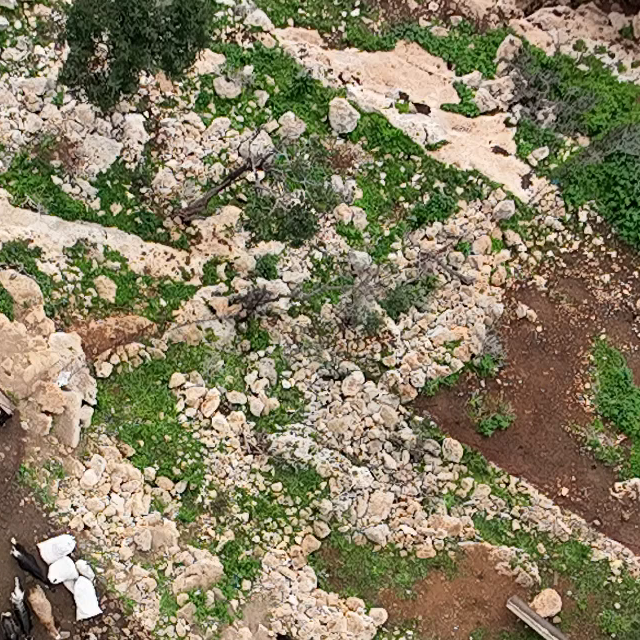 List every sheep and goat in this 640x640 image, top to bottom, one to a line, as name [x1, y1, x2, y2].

goat [11, 547, 57, 591]
goat [9, 575, 38, 639]
goat [28, 584, 59, 639]
goat [0, 594, 5, 639]
goat [0, 612, 25, 639]
goat [85, 633, 127, 639]